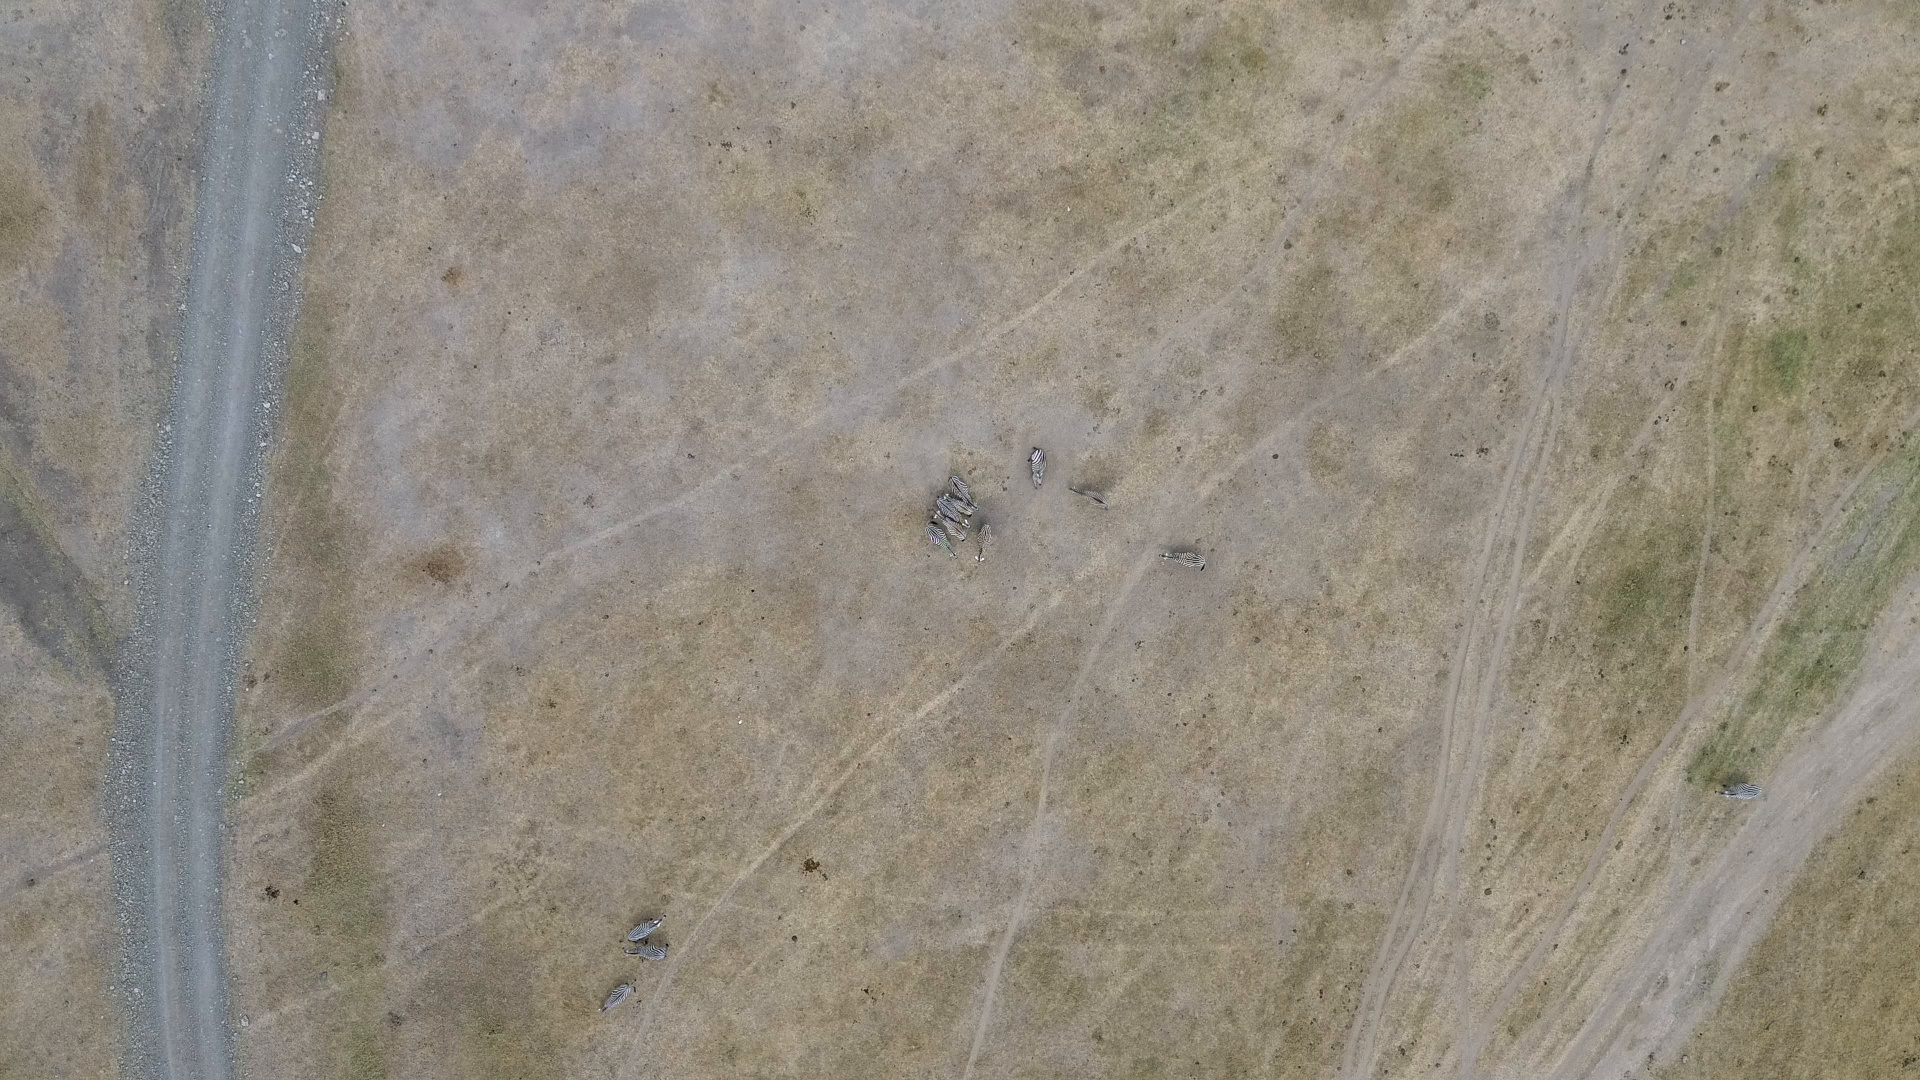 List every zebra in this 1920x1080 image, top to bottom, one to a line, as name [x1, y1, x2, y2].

zebra [1028, 449, 1045, 486]
zebra [949, 475, 979, 511]
zebra [1072, 487, 1108, 507]
zebra [943, 493, 973, 516]
zebra [936, 496, 970, 530]
zebra [935, 509, 967, 541]
zebra [926, 523, 960, 562]
zebra [976, 525, 993, 564]
zebra [1158, 550, 1203, 569]
zebra [1719, 783, 1763, 801]
zebra [627, 916, 666, 942]
zebra [633, 943, 670, 959]
zebra [600, 982, 632, 1014]